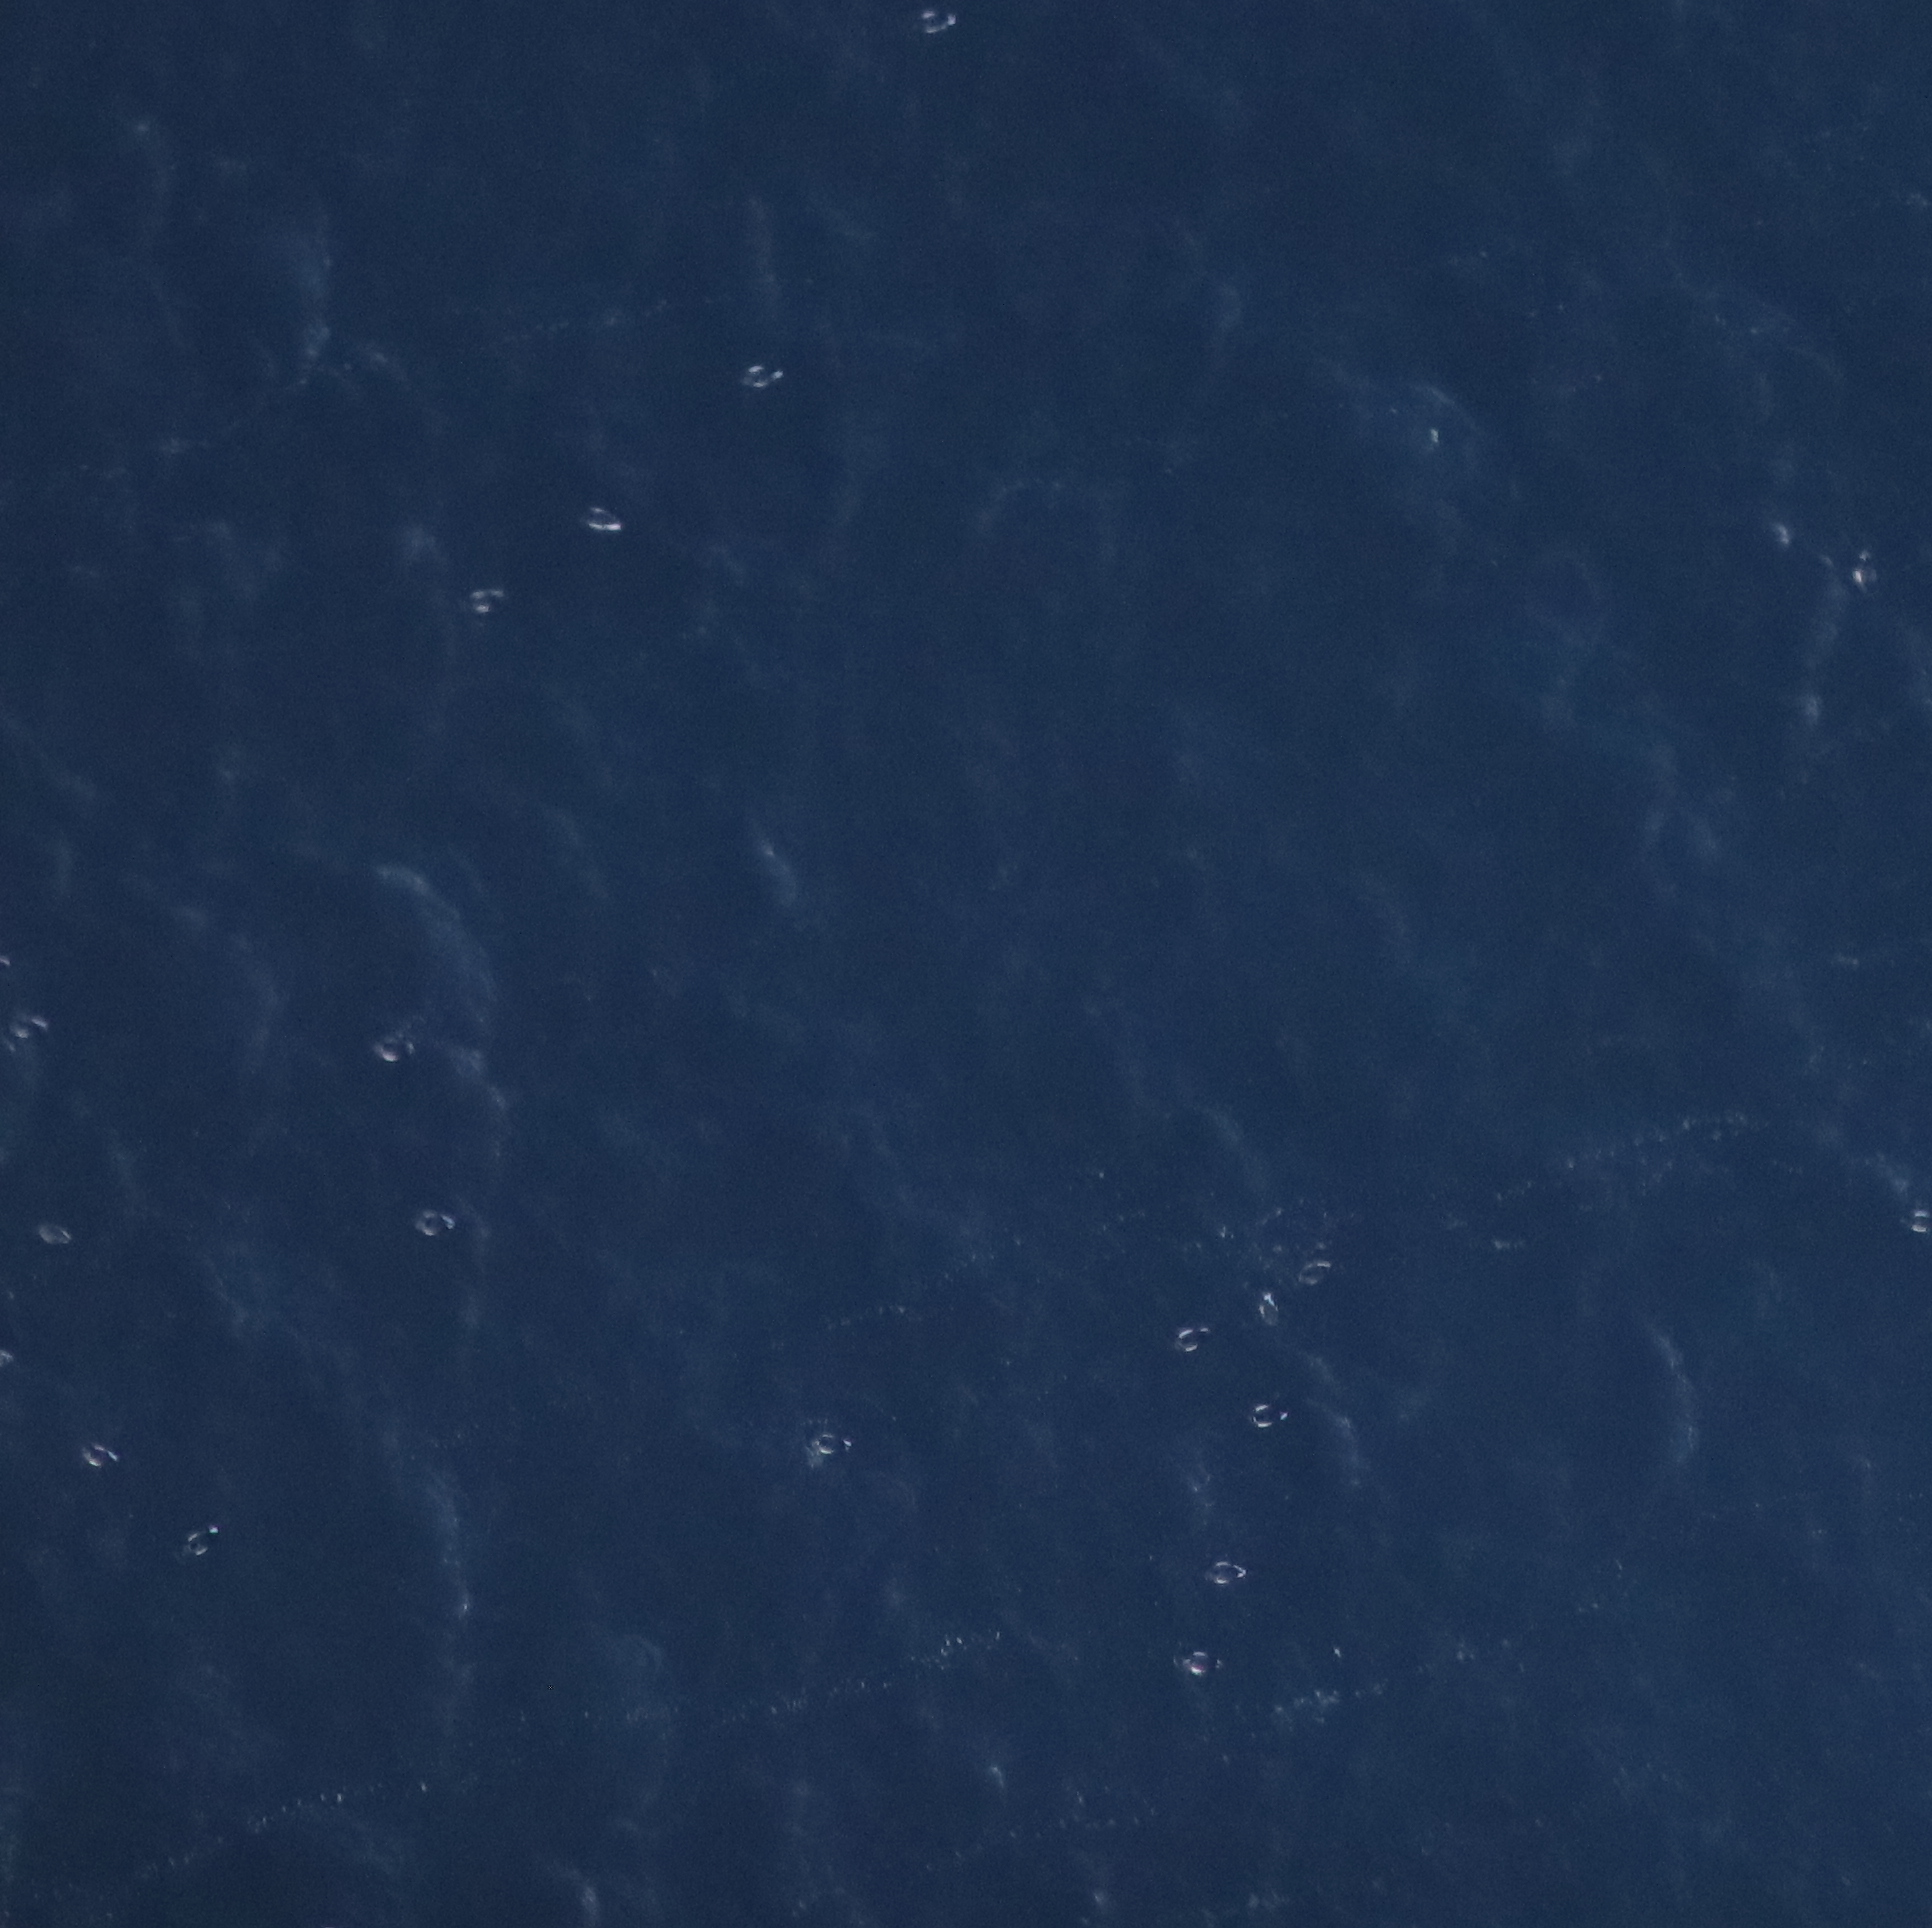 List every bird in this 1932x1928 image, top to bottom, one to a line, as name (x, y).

brant (927, 20)
brant (764, 376)
brant (597, 519)
brant (1867, 574)
brant (481, 600)
brant (22, 1026)
brant (395, 1048)
brant (1922, 1222)
brant (432, 1224)
brant (56, 1231)
brant (1311, 1272)
brant (1269, 1306)
brant (1189, 1340)
brant (1264, 1417)
brant (826, 1442)
brant (100, 1458)
brant (198, 1545)
brant (1224, 1573)
brant (1199, 1663)